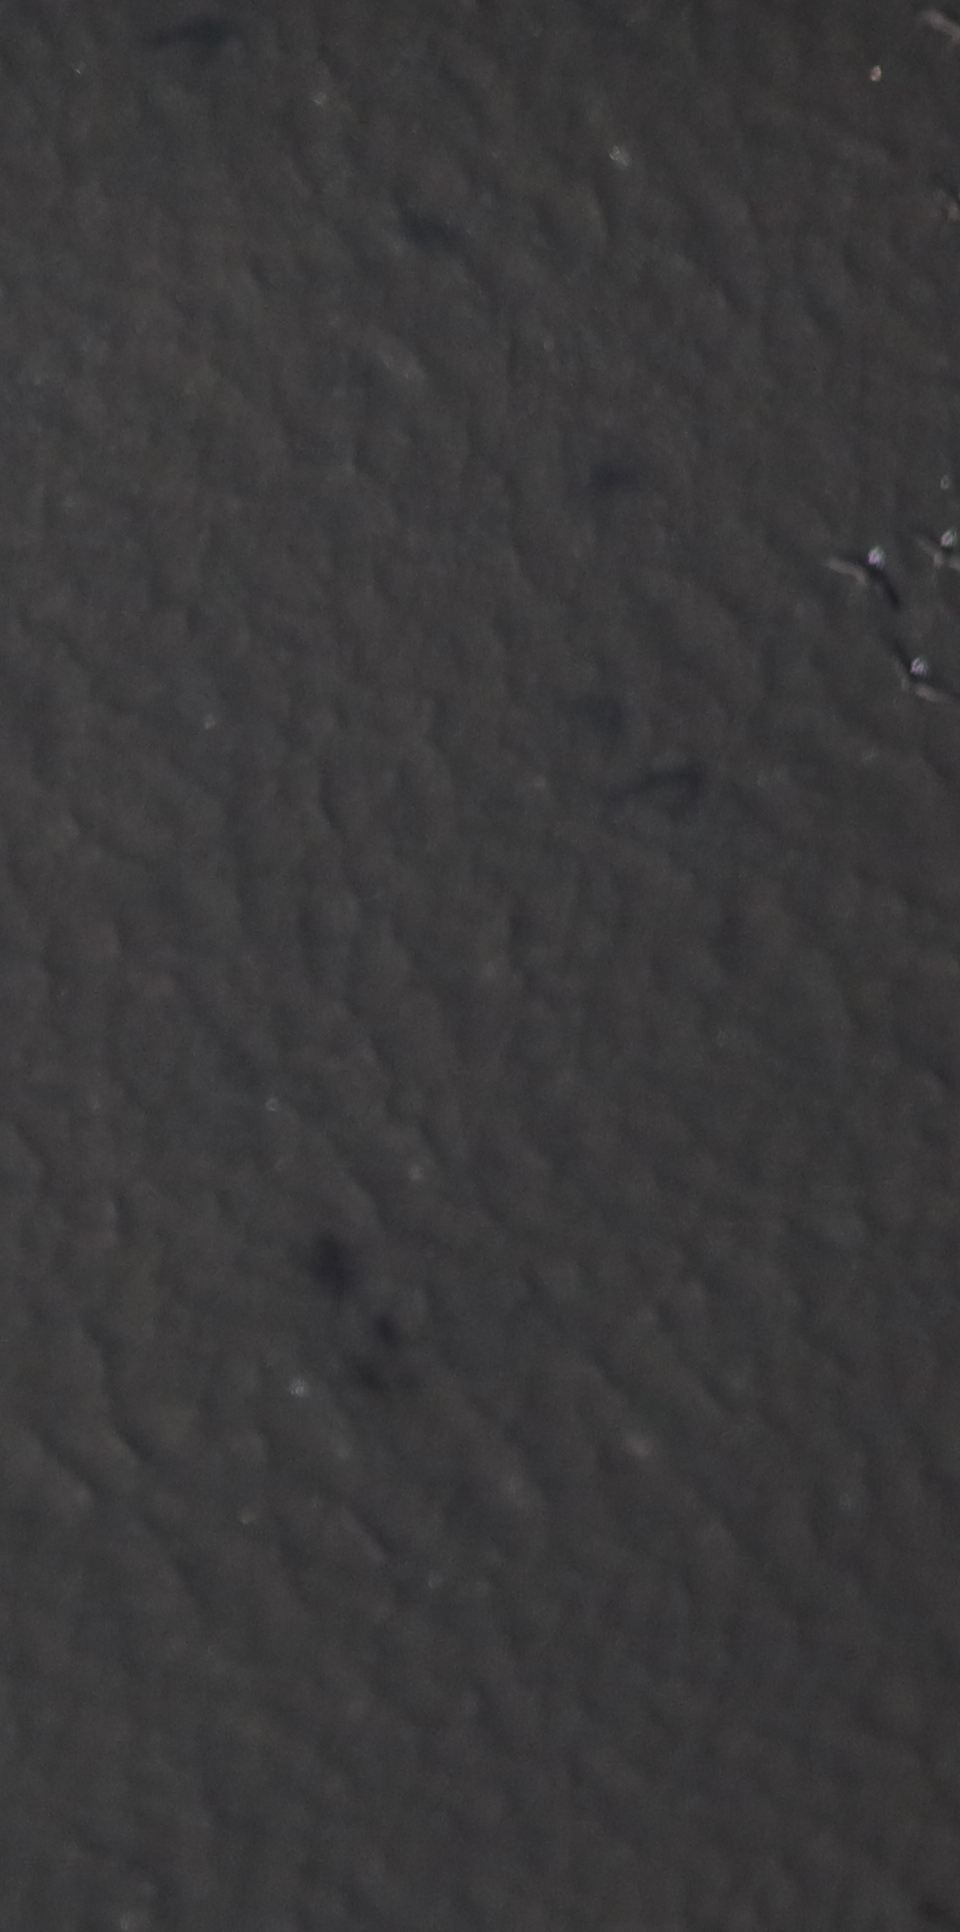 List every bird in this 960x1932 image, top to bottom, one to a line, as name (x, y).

brant (942, 549)
brant (868, 570)
brant (916, 683)